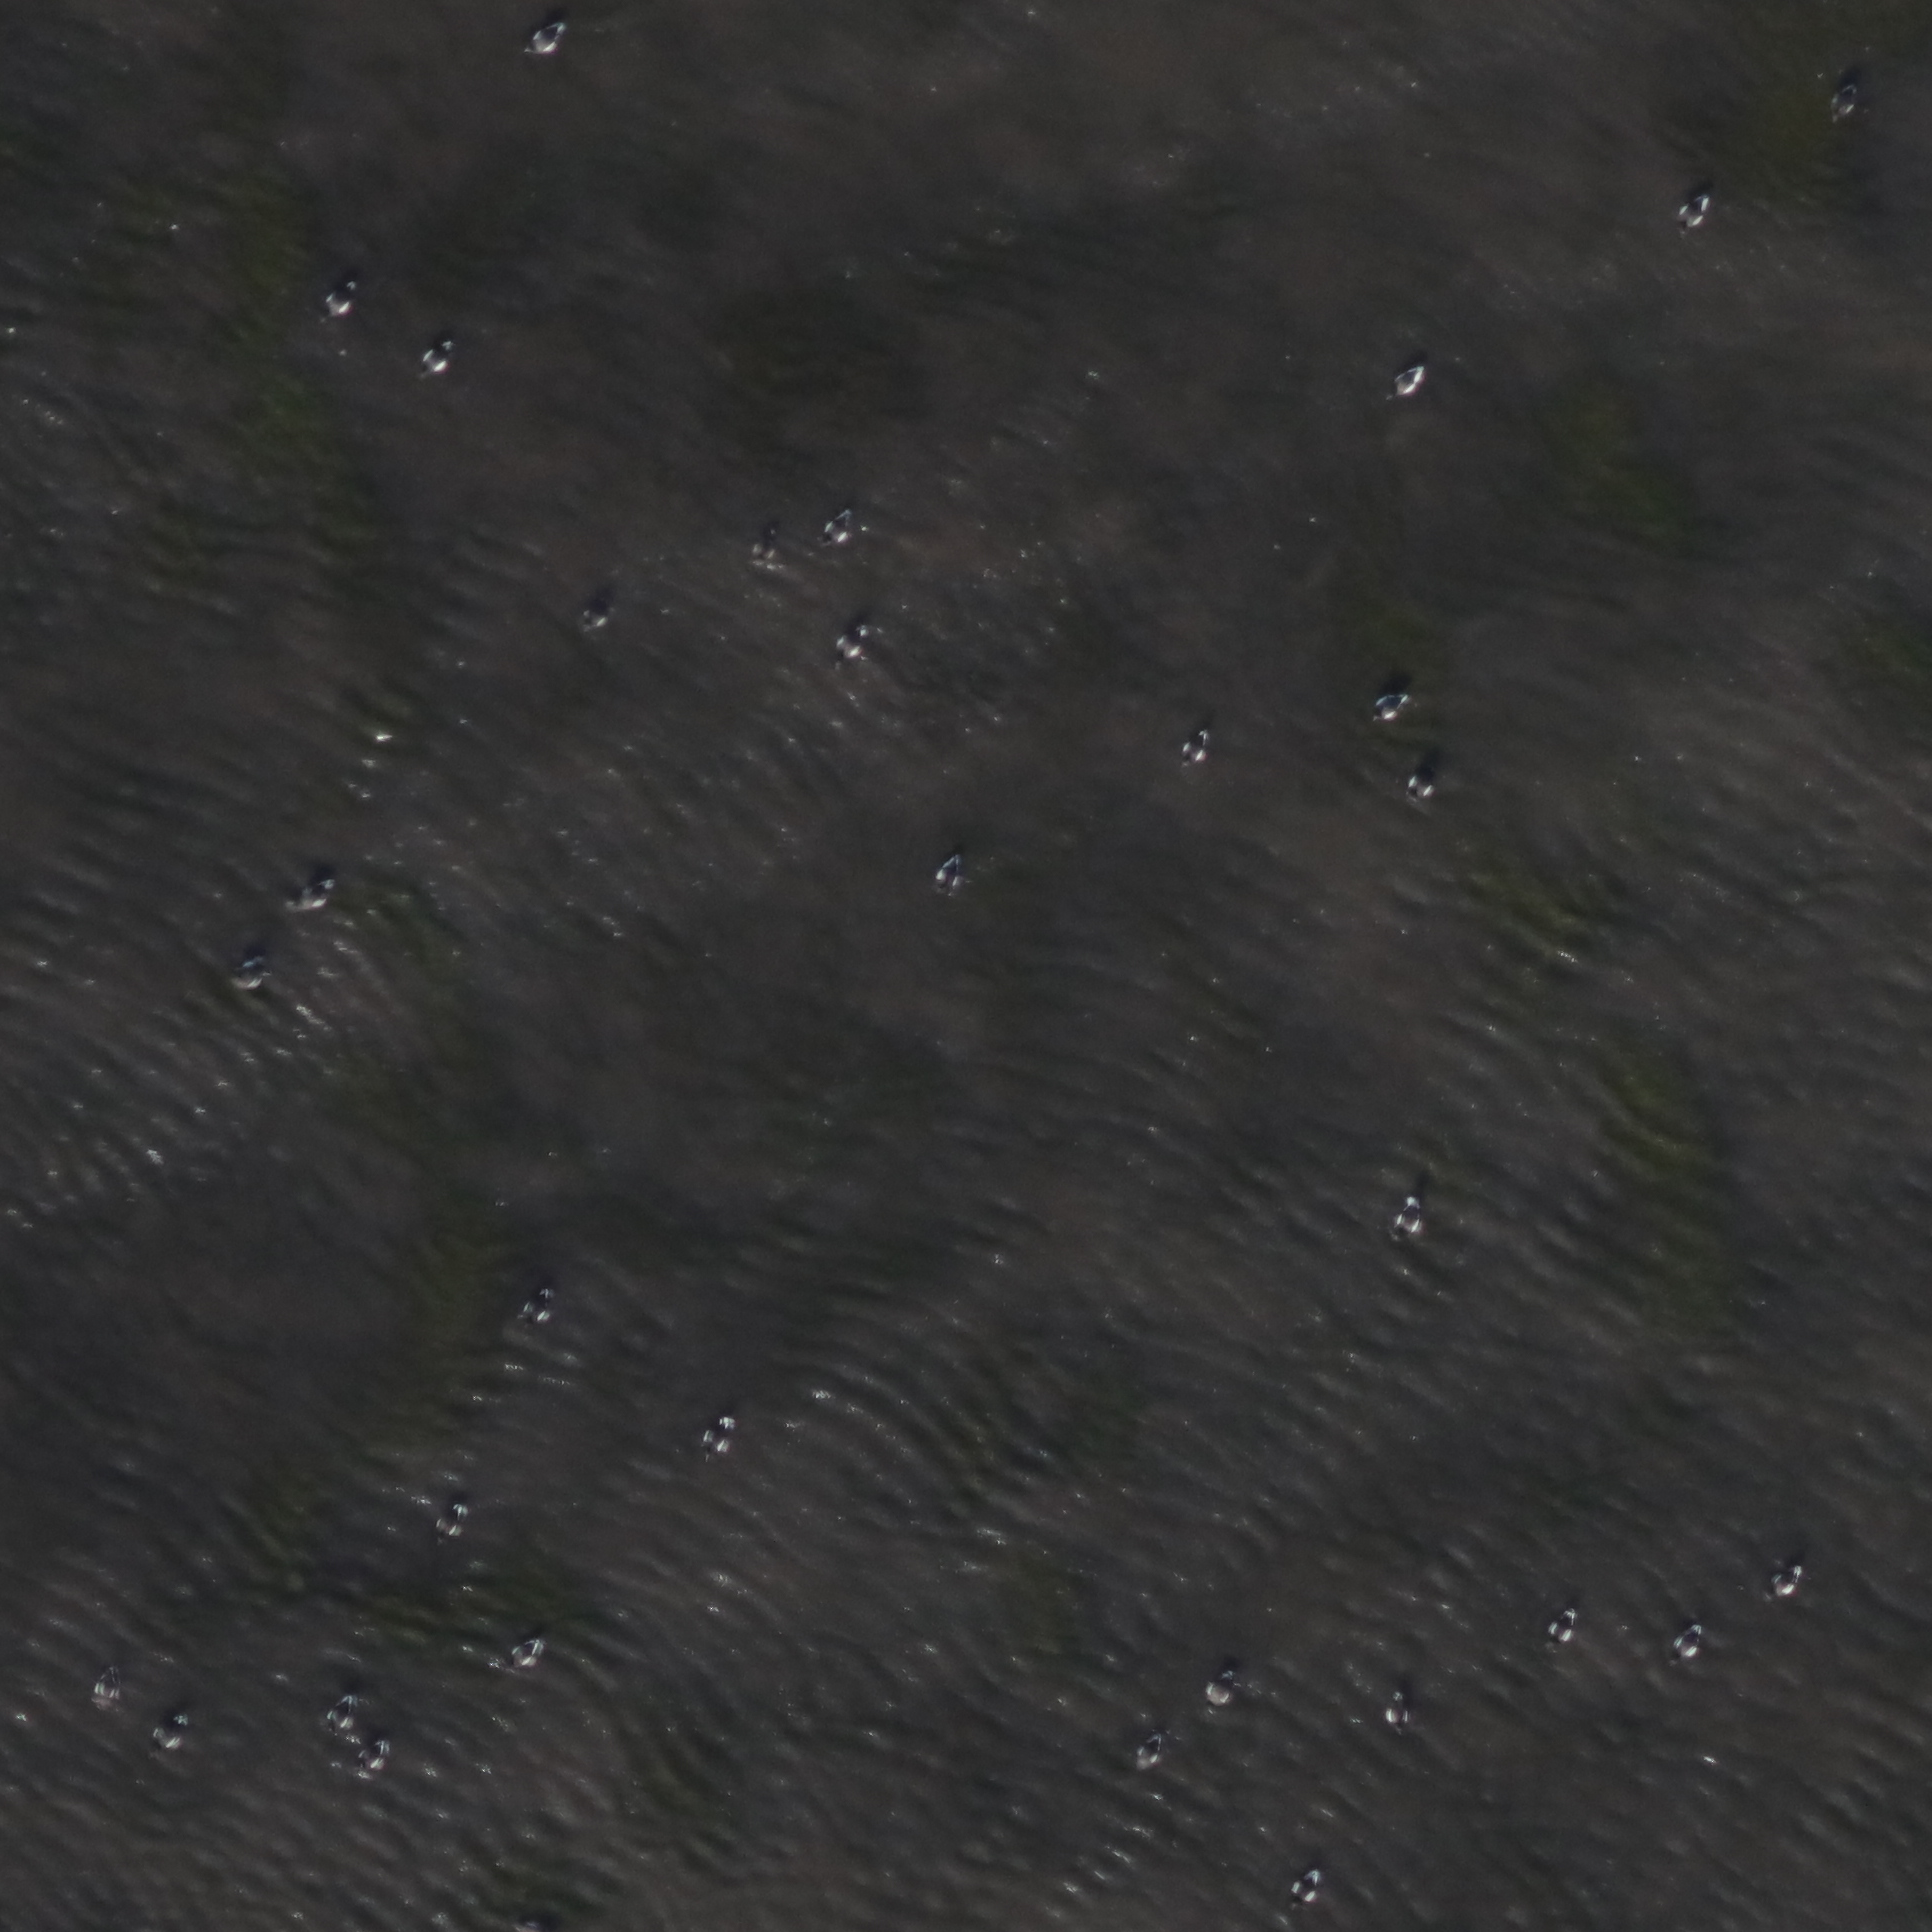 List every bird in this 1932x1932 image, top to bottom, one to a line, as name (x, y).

brant (546, 40)
brant (1849, 99)
brant (1693, 213)
brant (340, 301)
brant (436, 355)
brant (1408, 380)
brant (835, 523)
brant (762, 552)
brant (591, 609)
brant (862, 642)
brant (1391, 706)
brant (1196, 745)
brant (1421, 787)
brant (948, 878)
brant (314, 899)
brant (249, 972)
brant (1407, 1220)
brant (539, 1299)
brant (711, 1431)
brant (454, 1523)
brant (1783, 1581)
brant (1562, 1629)
brant (1687, 1643)
brant (528, 1652)
brant (104, 1687)
brant (1222, 1692)
brant (1399, 1710)
brant (336, 1712)
brant (168, 1742)
brant (1149, 1748)
brant (378, 1764)
brant (1305, 1889)